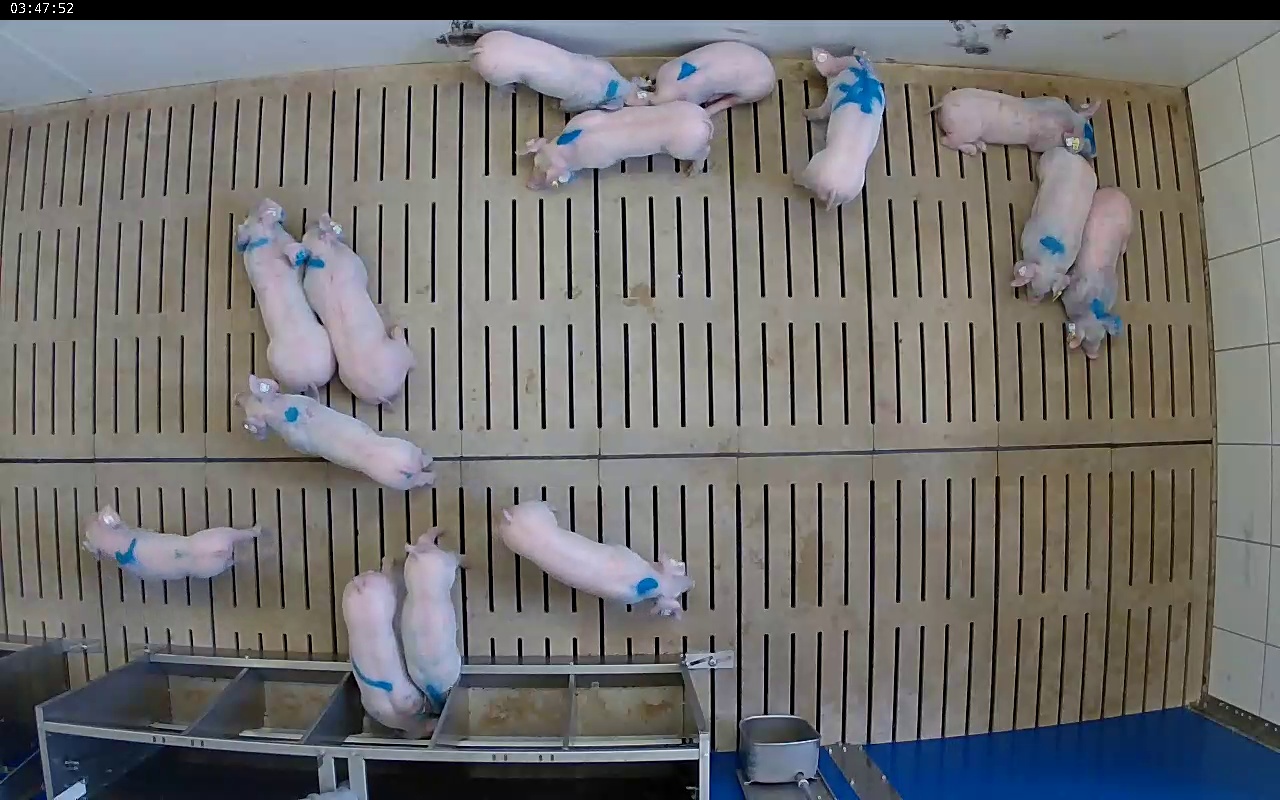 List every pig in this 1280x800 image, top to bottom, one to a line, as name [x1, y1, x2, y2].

pig [469, 29, 655, 114]
pig [623, 40, 778, 118]
pig [791, 46, 886, 211]
pig [926, 86, 1101, 156]
pig [514, 102, 716, 193]
pig [1008, 147, 1100, 306]
pig [1059, 185, 1132, 361]
pig [234, 197, 336, 402]
pig [281, 210, 413, 415]
pig [230, 375, 435, 492]
pig [500, 501, 698, 619]
pig [81, 502, 262, 583]
pig [398, 525, 470, 715]
pig [343, 553, 441, 740]